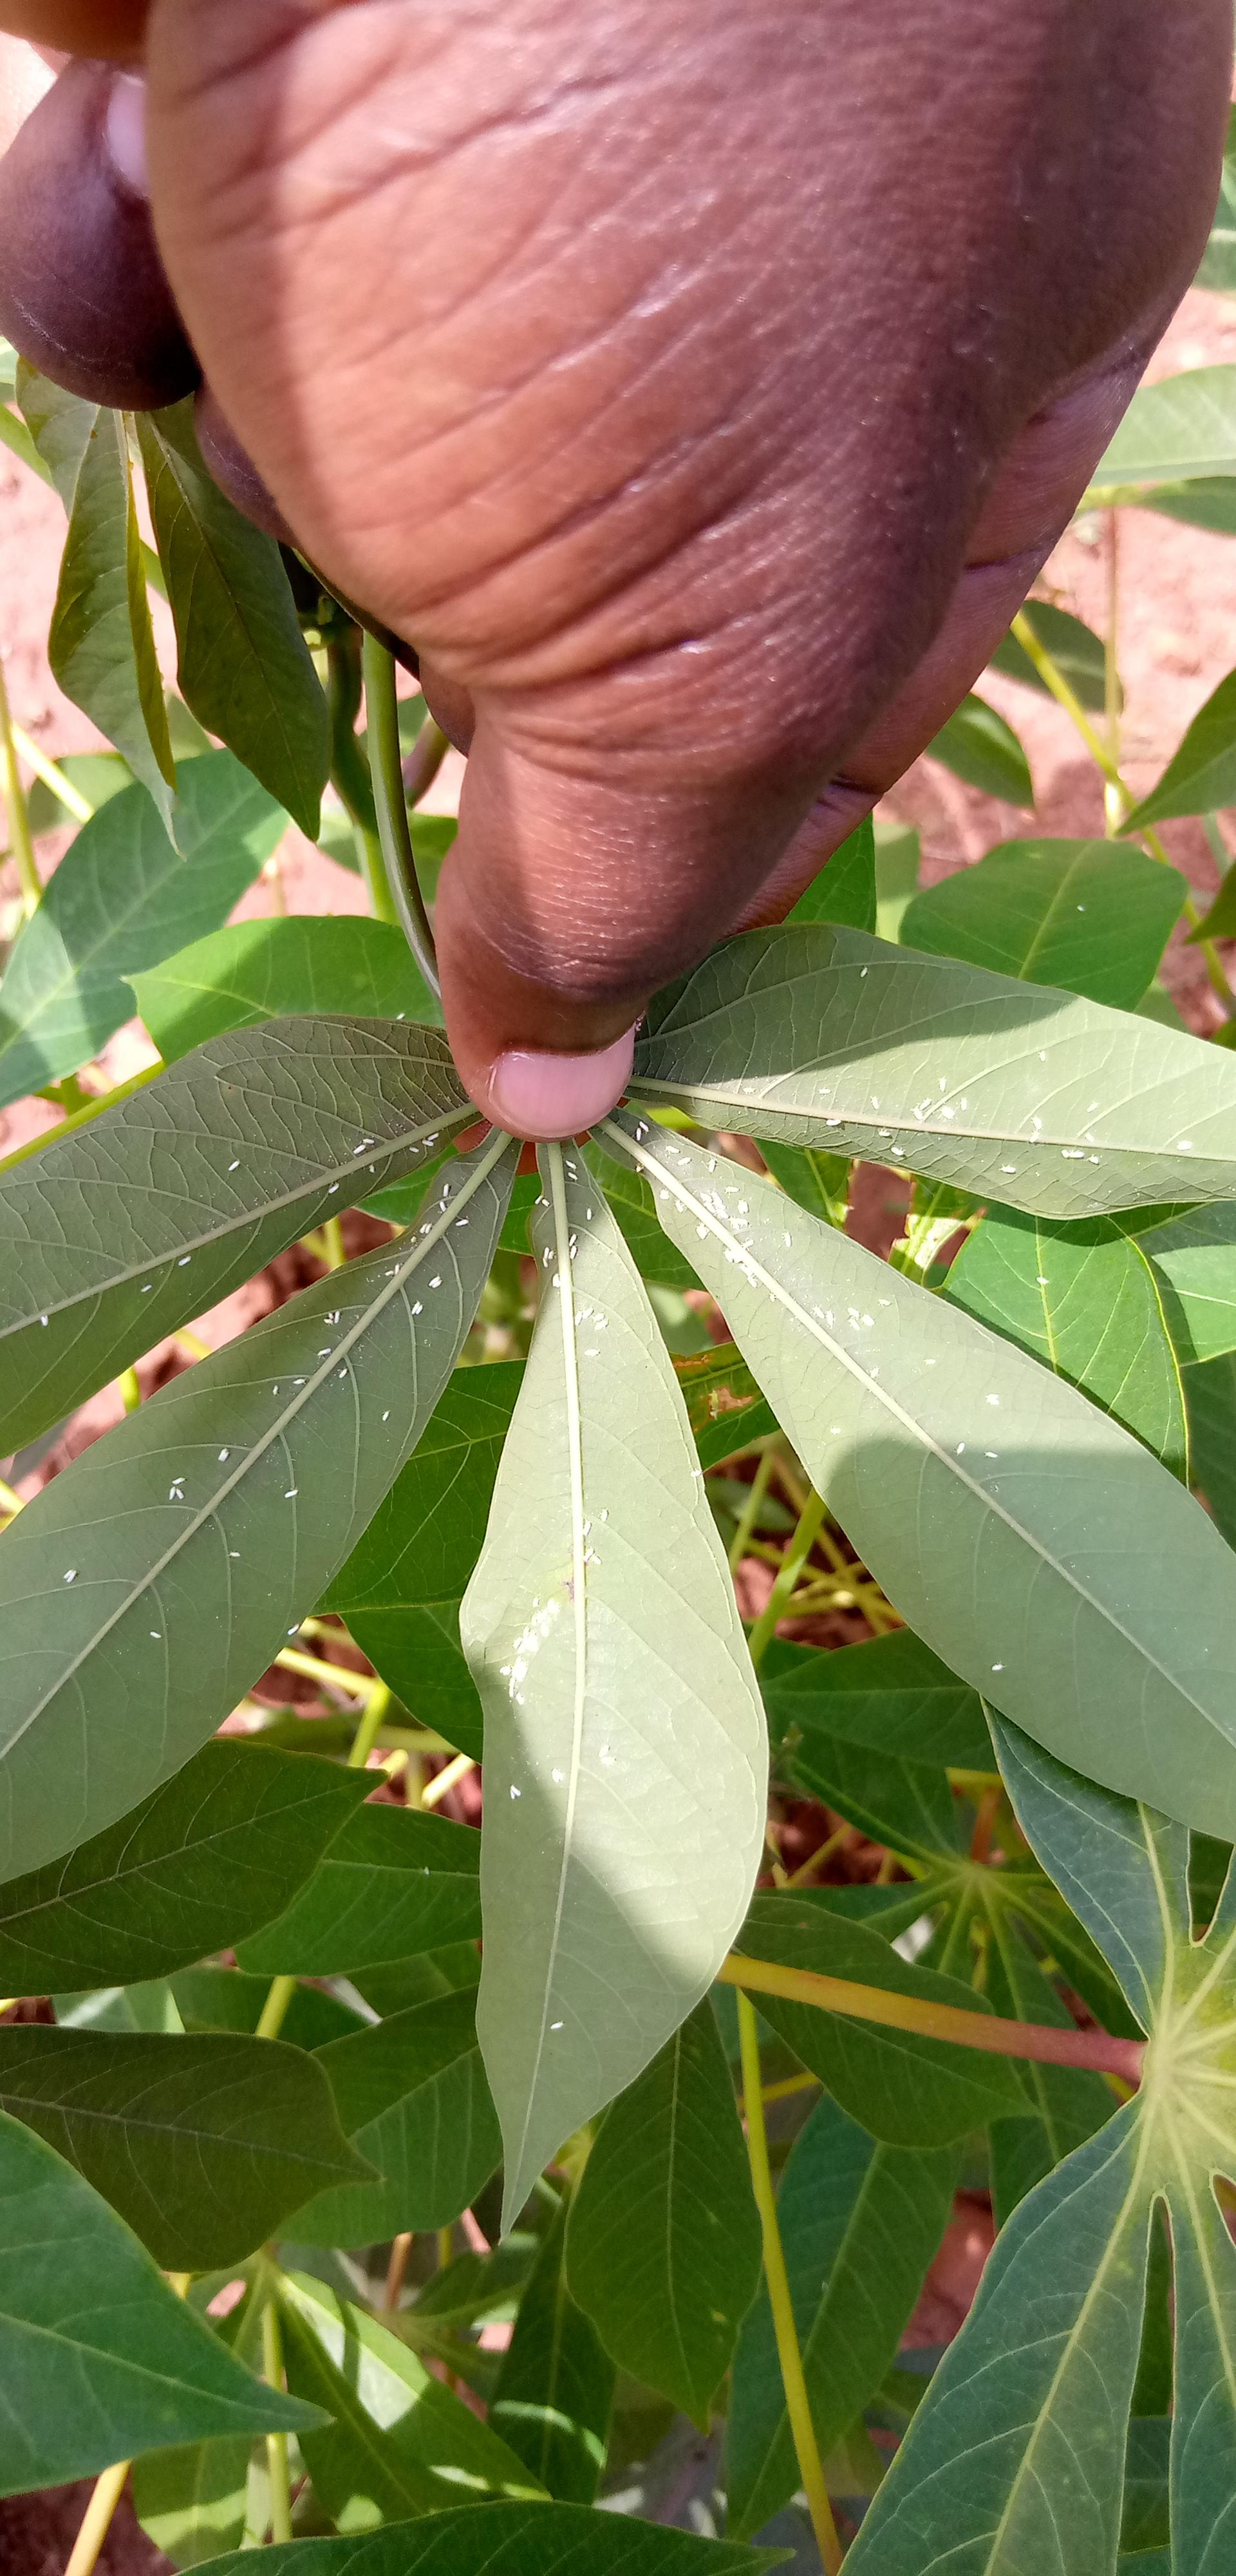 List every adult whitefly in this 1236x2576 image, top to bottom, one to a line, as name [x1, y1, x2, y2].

whitefly [1074, 902, 1087, 914]
whitefly [857, 965, 870, 980]
whitefly [395, 1012, 407, 1021]
whitefly [1036, 1048, 1047, 1064]
whitefly [937, 1074, 948, 1094]
whitefly [816, 1086, 832, 1095]
whitefly [868, 1094, 881, 1111]
whitefly [959, 1095, 969, 1112]
whitefly [920, 1097, 933, 1110]
whitefly [1084, 1097, 1101, 1113]
whitefly [910, 1105, 924, 1121]
whitefly [942, 1105, 956, 1116]
whitefly [941, 1109, 951, 1120]
whitefly [1030, 1114, 1045, 1130]
whitefly [824, 1116, 843, 1128]
whitefly [638, 1120, 651, 1133]
whitefly [635, 1126, 642, 1142]
whitefly [877, 1128, 892, 1138]
whitefly [1028, 1130, 1041, 1144]
whitefly [1083, 1131, 1096, 1144]
whitefly [427, 1132, 440, 1141]
whitefly [361, 1138, 375, 1145]
whitefly [1175, 1139, 1194, 1145]
whitefly [420, 1139, 435, 1148]
whitefly [663, 1143, 682, 1155]
whitefly [353, 1144, 366, 1155]
whitefly [1176, 1145, 1192, 1151]
whitefly [407, 1146, 420, 1154]
whitefly [888, 1146, 907, 1158]
whitefly [1060, 1148, 1069, 1159]
whitefly [1069, 1150, 1085, 1159]
whitefly [1087, 1153, 1101, 1166]
whitefly [677, 1157, 692, 1167]
whitefly [706, 1157, 716, 1175]
whitefly [564, 1159, 577, 1170]
whitefly [227, 1159, 243, 1173]
whitefly [634, 1162, 644, 1173]
whitefly [997, 1162, 1017, 1174]
whitefly [367, 1163, 376, 1174]
whitefly [566, 1171, 579, 1181]
whitefly [442, 1181, 450, 1198]
whitefly [326, 1182, 341, 1195]
whitefly [723, 1185, 741, 1194]
whitefly [659, 1189, 670, 1194]
whitefly [710, 1191, 721, 1198]
whitefly [699, 1192, 713, 1203]
whitefly [533, 1193, 545, 1206]
whitefly [659, 1194, 671, 1200]
whitefly [673, 1198, 686, 1214]
whitefly [541, 1198, 552, 1208]
whitefly [737, 1199, 743, 1215]
whitefly [437, 1200, 449, 1213]
whitefly [742, 1200, 750, 1213]
whitefly [702, 1202, 713, 1207]
whitefly [714, 1203, 727, 1210]
whitefly [585, 1206, 593, 1221]
whitefly [706, 1206, 716, 1214]
whitefly [715, 1209, 729, 1219]
whitefly [729, 1217, 737, 1223]
whitefly [454, 1218, 469, 1228]
whitefly [737, 1218, 749, 1225]
whitefly [419, 1222, 427, 1235]
whitefly [425, 1222, 433, 1235]
whitefly [729, 1222, 741, 1231]
whitefly [783, 1230, 792, 1248]
whitefly [566, 1232, 577, 1247]
whitefly [409, 1235, 419, 1244]
whitefly [740, 1238, 756, 1249]
whitefly [568, 1245, 577, 1260]
whitefly [543, 1246, 550, 1258]
whitefly [548, 1249, 555, 1260]
whitefly [724, 1249, 733, 1264]
whitefly [176, 1254, 193, 1267]
whitefly [541, 1258, 549, 1268]
whitefly [395, 1261, 400, 1276]
whitefly [741, 1265, 753, 1276]
whitefly [382, 1268, 394, 1277]
whitefly [552, 1273, 559, 1287]
whitefly [429, 1276, 441, 1287]
whitefly [746, 1276, 758, 1289]
whitefly [432, 1280, 442, 1289]
whitefly [556, 1280, 563, 1288]
whitefly [139, 1283, 154, 1294]
whitefly [767, 1291, 776, 1303]
whitefly [876, 1297, 892, 1308]
whitefly [411, 1300, 421, 1316]
whitefly [416, 1304, 423, 1316]
whitefly [812, 1304, 825, 1320]
whitefly [847, 1305, 860, 1318]
whitefly [582, 1307, 594, 1318]
whitefly [333, 1309, 342, 1325]
whitefly [825, 1309, 834, 1329]
whitefly [573, 1310, 583, 1326]
whitefly [328, 1311, 334, 1320]
whitefly [594, 1312, 605, 1321]
whitefly [39, 1313, 51, 1329]
whitefly [861, 1313, 875, 1327]
whitefly [322, 1318, 333, 1325]
whitefly [847, 1318, 861, 1332]
whitefly [593, 1320, 610, 1332]
whitefly [315, 1345, 333, 1358]
whitefly [582, 1347, 602, 1358]
whitefly [921, 1356, 938, 1367]
whitefly [868, 1365, 881, 1379]
whitefly [337, 1367, 350, 1381]
whitefly [291, 1375, 307, 1386]
whitefly [270, 1383, 281, 1397]
whitefly [983, 1391, 1000, 1399]
whitefly [988, 1399, 1000, 1407]
whitefly [380, 1406, 391, 1423]
whitefly [827, 1425, 843, 1436]
whitefly [954, 1439, 966, 1457]
whitefly [218, 1446, 228, 1461]
whitefly [984, 1448, 1000, 1461]
whitefly [221, 1451, 229, 1463]
whitefly [688, 1466, 703, 1479]
whitefly [171, 1476, 186, 1486]
whitefly [168, 1486, 176, 1502]
whitefly [281, 1486, 302, 1501]
whitefly [176, 1488, 186, 1501]
whitefly [599, 1507, 609, 1524]
whitefly [582, 1519, 591, 1537]
whitefly [582, 1547, 595, 1562]
whitefly [227, 1549, 243, 1559]
whitefly [591, 1554, 603, 1566]
whitefly [63, 1568, 74, 1580]
whitefly [66, 1569, 77, 1584]
whitefly [531, 1595, 541, 1608]
whitefly [286, 1620, 301, 1638]
whitefly [523, 1625, 530, 1633]
whitefly [147, 1629, 164, 1640]
whitefly [512, 1636, 522, 1649]
whitefly [514, 1654, 521, 1663]
whitefly [988, 1662, 1007, 1673]
whitefly [499, 1665, 511, 1672]
whitefly [503, 1669, 512, 1676]
whitefly [508, 1676, 516, 1687]
whitefly [508, 1687, 515, 1698]
whitefly [515, 1692, 526, 1705]
whitefly [598, 1743, 610, 1757]
whitefly [600, 1756, 618, 1765]
whitefly [550, 1767, 564, 1782]
whitefly [552, 1773, 559, 1784]
whitefly [509, 1783, 521, 1800]
whitefly [548, 2020, 566, 2031]